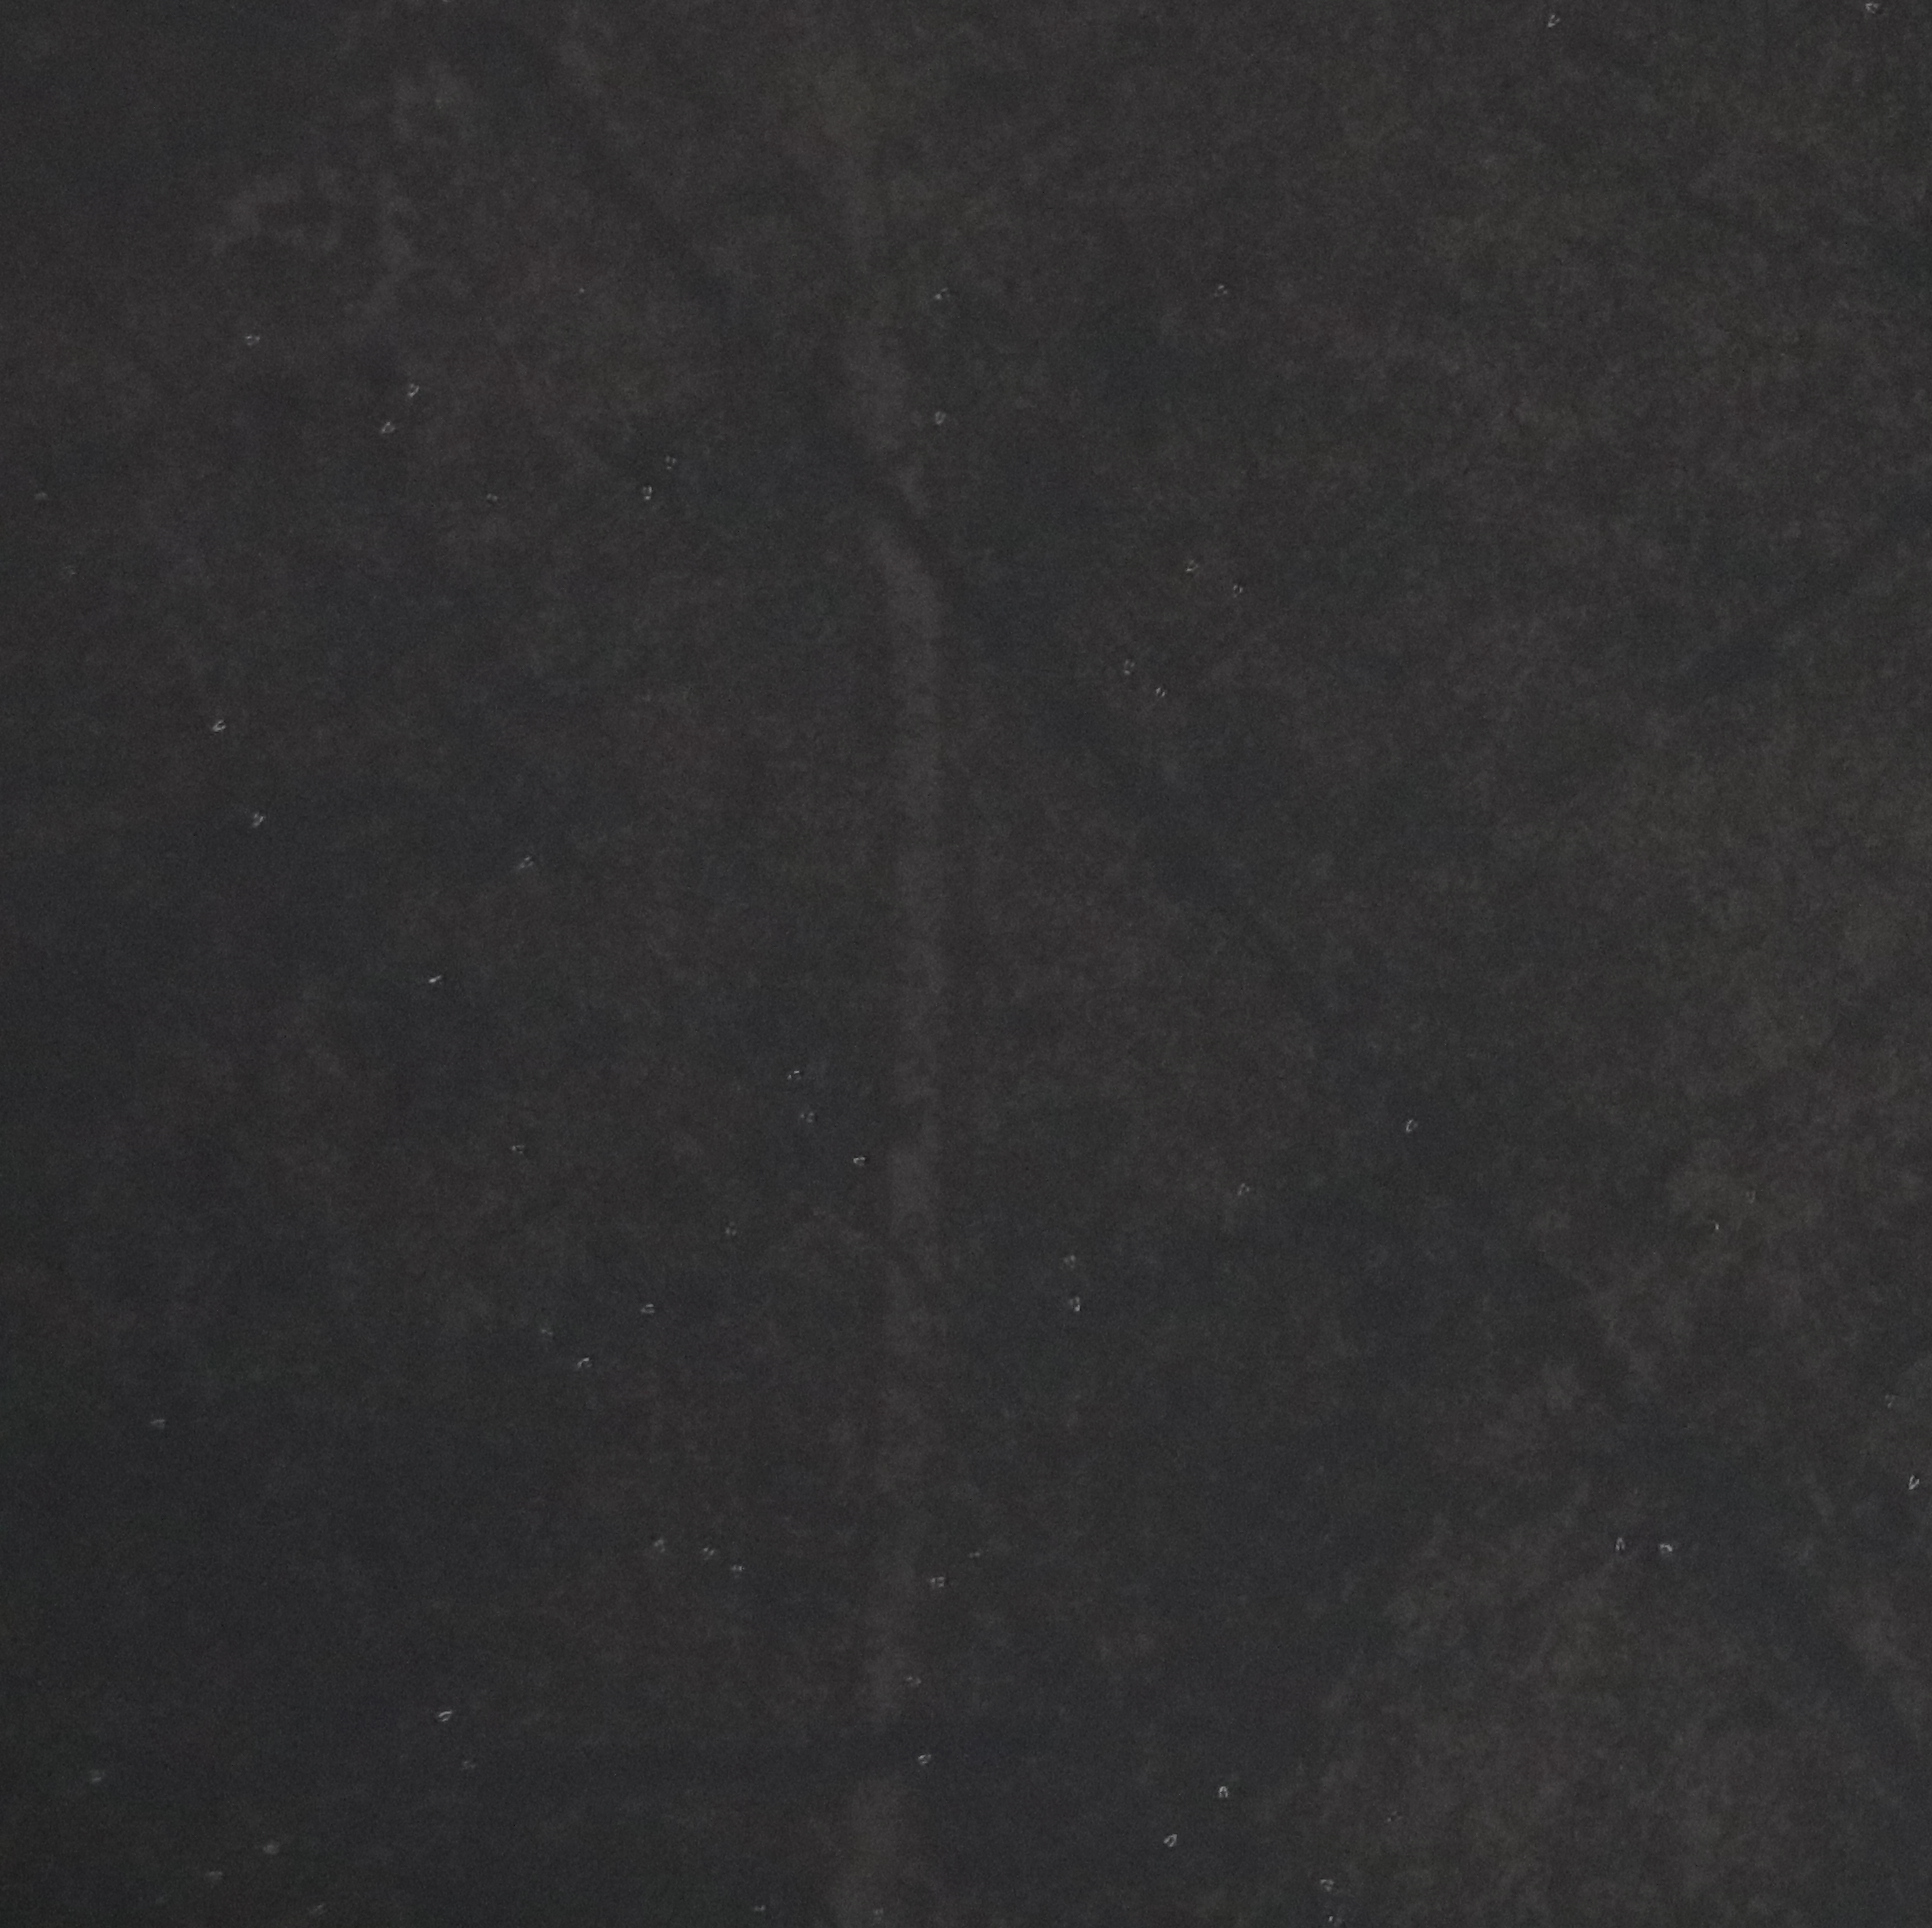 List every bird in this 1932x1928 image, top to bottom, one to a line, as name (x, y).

brant (1886, 11)
brant (1551, 13)
brant (1223, 288)
brant (947, 301)
brant (255, 341)
brant (417, 380)
brant (939, 421)
brant (390, 432)
brant (673, 455)
brant (643, 492)
brant (493, 506)
brant (1191, 566)
brant (1247, 596)
brant (1132, 667)
brant (1167, 697)
brant (218, 718)
brant (250, 823)
brant (522, 866)
brant (444, 978)
brant (797, 1084)
brant (804, 1116)
brant (1414, 1125)
brant (517, 1148)
brant (859, 1163)
brant (1239, 1190)
brant (1752, 1197)
brant (739, 1222)
brant (1066, 1262)
brant (1075, 1303)
brant (649, 1310)
brant (556, 1332)
brant (584, 1372)
brant (1895, 1407)
other bird (162, 1418)
brant (1910, 1478)
brant (655, 1540)
brant (1624, 1546)
brant (1675, 1548)
brant (710, 1555)
brant (977, 1559)
brant (740, 1563)
brant (946, 1587)
brant (910, 1675)
brant (451, 1726)
brant (927, 1756)
brant (461, 1766)
other bird (95, 1780)
brant (1226, 1791)
brant (1400, 1815)
brant (1167, 1839)
other bird (275, 1849)
other bird (216, 1880)
brant (1327, 1882)
other bird (167, 1901)
brant (756, 1908)
other bird (320, 1911)
brant (877, 1917)
other bird (1338, 1921)